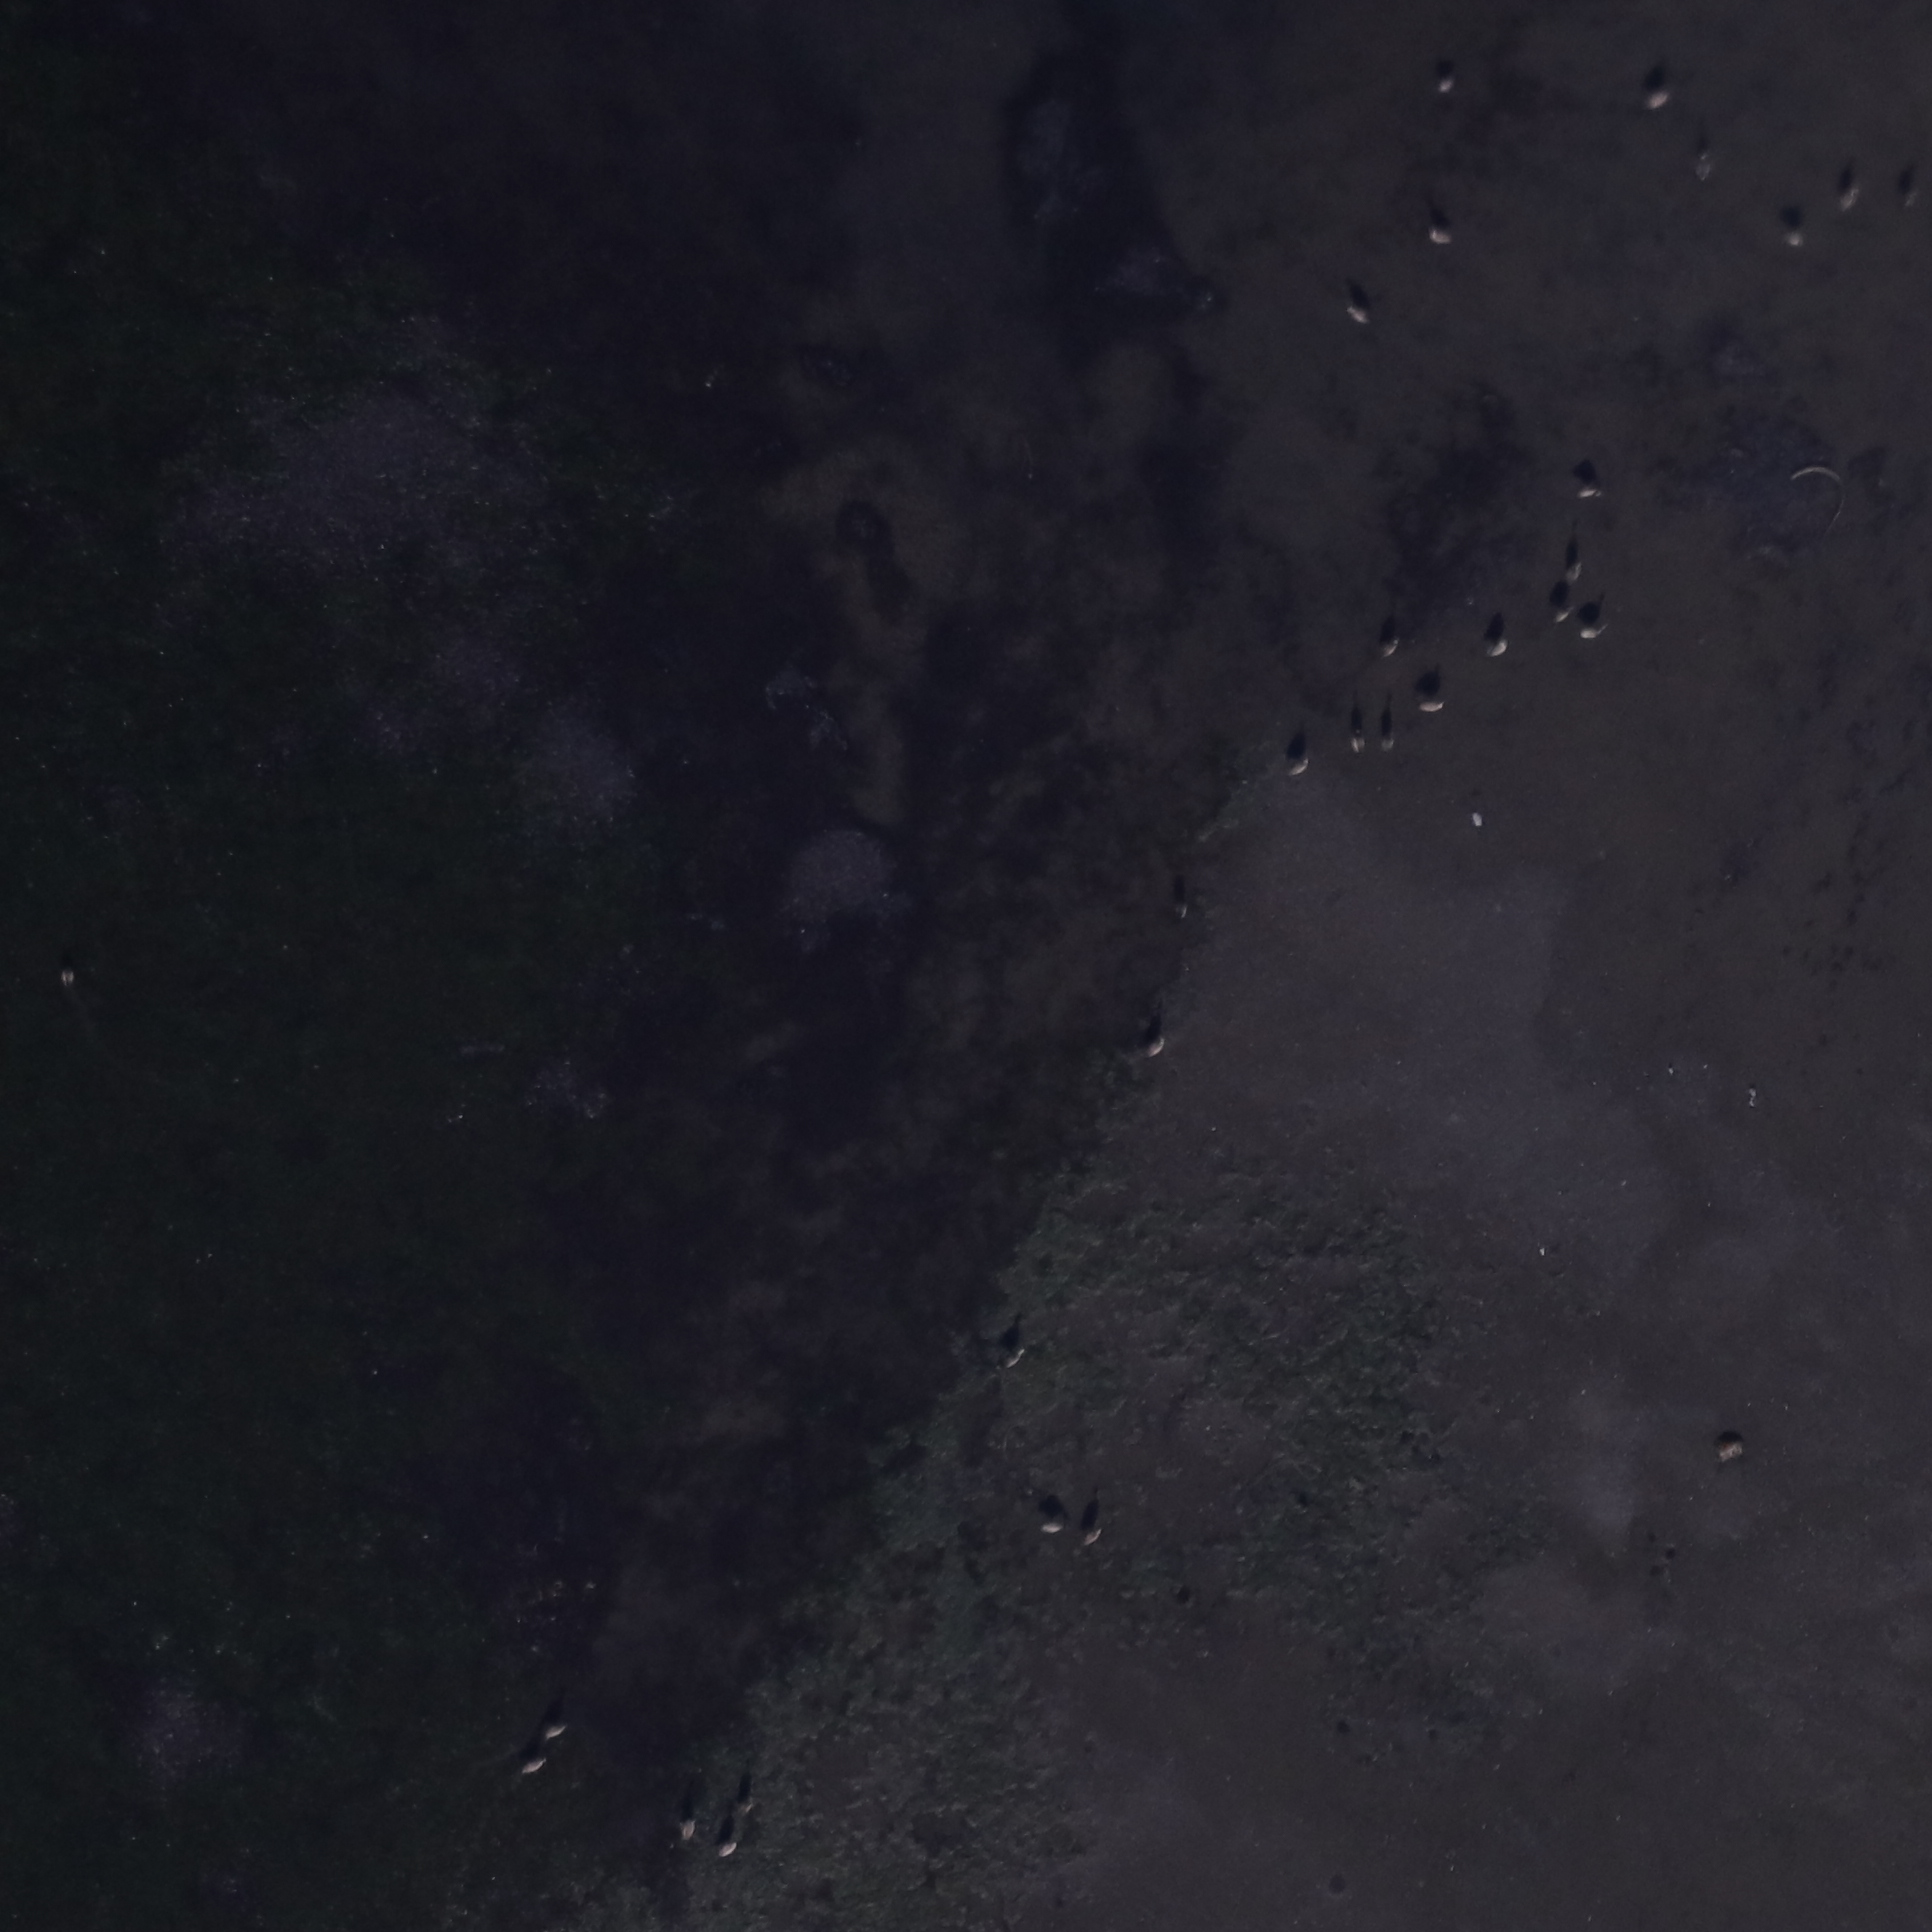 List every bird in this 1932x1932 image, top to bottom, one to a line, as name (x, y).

Canada goose (1447, 84)
Canada goose (1661, 97)
Canada goose (1702, 162)
Canada goose (1908, 194)
Canada goose (1846, 197)
Canada goose (1794, 237)
Canada goose (1436, 240)
Canada goose (1362, 316)
Canada goose (1587, 489)
Canada goose (1572, 576)
Canada goose (1560, 615)
Canada goose (1592, 629)
Canada goose (1492, 649)
Canada goose (1390, 651)
Canada goose (1430, 706)
Canada goose (1383, 744)
Canada goose (1362, 746)
Canada goose (1300, 767)
Canada goose (1180, 912)
Canada goose (68, 977)
Canada goose (1155, 1047)
Canada goose (1012, 1357)
Canada goose (1054, 1524)
Canada goose (1092, 1538)
Canada goose (552, 1729)
Canada goose (534, 1767)
Canada goose (744, 1809)
Canada goose (690, 1830)
Canada goose (728, 1849)